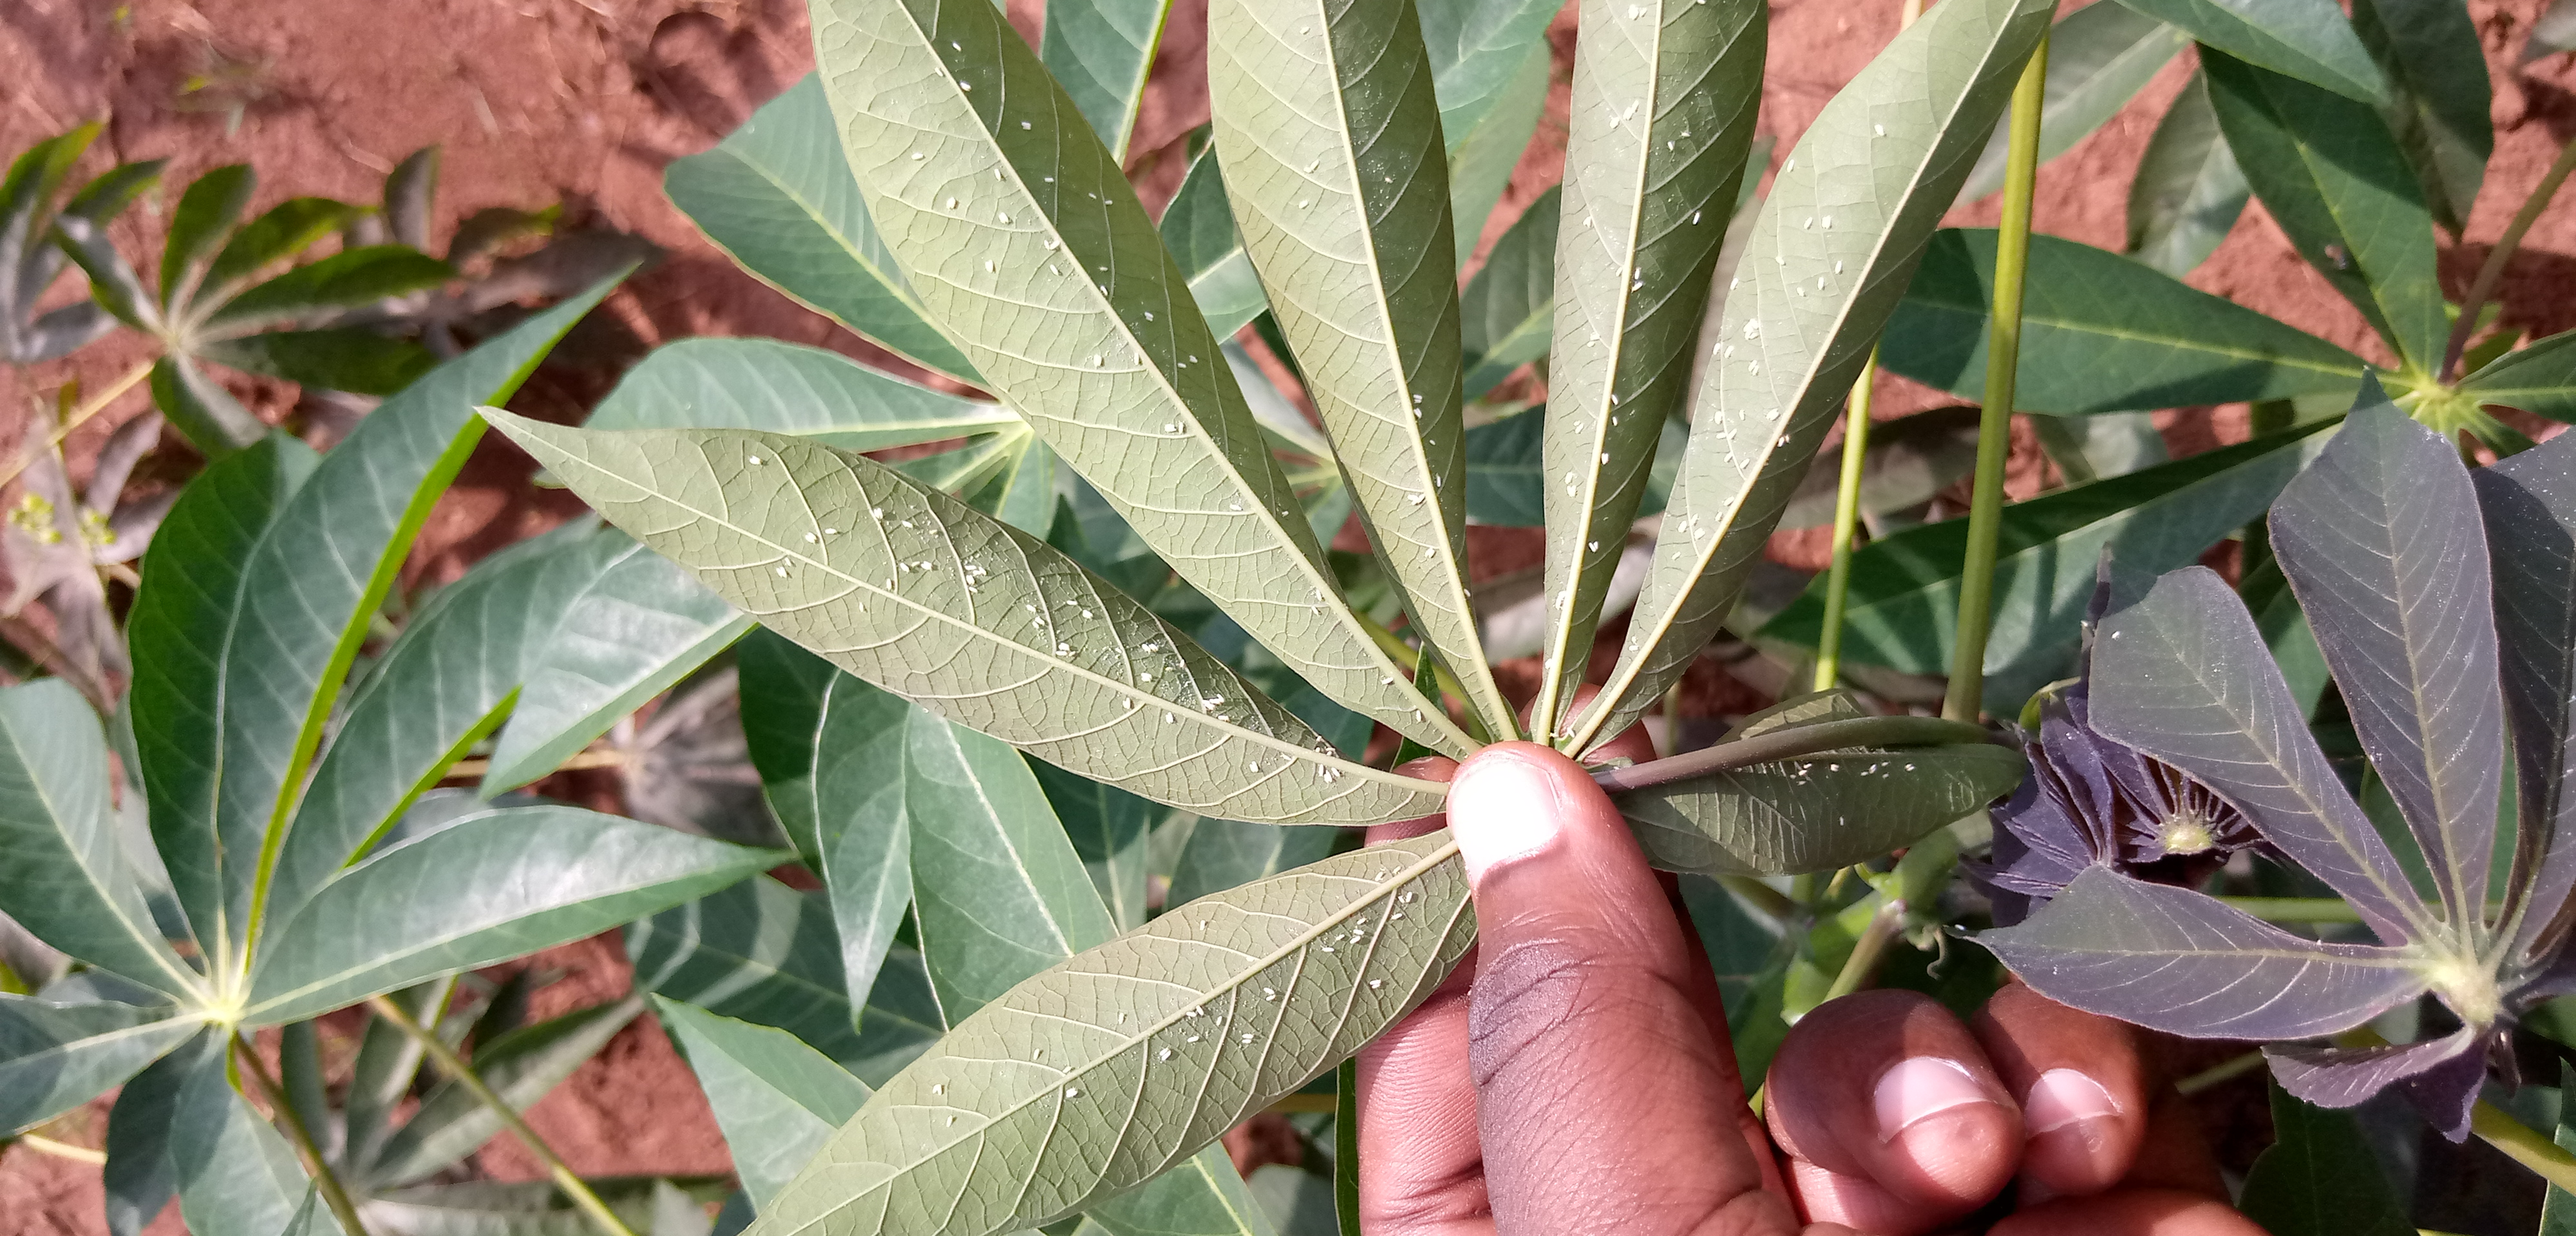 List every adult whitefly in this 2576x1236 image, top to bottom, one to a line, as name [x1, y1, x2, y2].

whitefly [1695, 1, 1707, 6]
whitefly [1627, 4, 1635, 20]
whitefly [1632, 5, 1641, 20]
whitefly [1638, 5, 1648, 18]
whitefly [1298, 24, 1312, 37]
whitefly [951, 41, 964, 53]
whitefly [933, 64, 946, 79]
whitefly [959, 80, 973, 93]
whitefly [1632, 98, 1641, 111]
whitefly [1621, 106, 1633, 123]
whitefly [1607, 115, 1621, 133]
whitefly [1019, 121, 1033, 127]
whitefly [1872, 122, 1888, 138]
whitefly [1021, 126, 1032, 131]
whitefly [1679, 131, 1692, 140]
whitefly [1667, 140, 1675, 153]
whitefly [909, 151, 926, 162]
whitefly [1785, 157, 1796, 174]
whitefly [1310, 158, 1321, 169]
whitefly [992, 165, 1003, 182]
whitefly [1301, 165, 1312, 174]
whitefly [1383, 175, 1396, 186]
whitefly [1042, 176, 1056, 184]
whitefly [1086, 191, 1098, 200]
whitefly [945, 196, 951, 210]
whitefly [951, 196, 956, 210]
whitefly [1103, 198, 1114, 207]
whitefly [1297, 198, 1313, 211]
whitefly [1690, 209, 1703, 226]
whitefly [1001, 211, 1011, 225]
whitefly [998, 214, 1005, 226]
whitefly [1578, 214, 1594, 230]
whitefly [1802, 214, 1814, 230]
whitefly [1820, 214, 1826, 229]
whitefly [1825, 214, 1832, 230]
whitefly [1042, 238, 1050, 252]
whitefly [1050, 238, 1061, 252]
whitefly [1773, 254, 1788, 267]
whitefly [989, 257, 996, 276]
whitefly [983, 259, 989, 274]
whitefly [1832, 259, 1845, 277]
whitefly [1048, 263, 1061, 277]
whitefly [1614, 265, 1624, 277]
whitefly [1097, 265, 1110, 273]
whitefly [1633, 265, 1642, 280]
whitefly [1815, 275, 1826, 292]
whitefly [1728, 276, 1739, 292]
whitefly [1630, 280, 1644, 295]
whitefly [1099, 283, 1110, 298]
whitefly [1795, 285, 1806, 298]
whitefly [1143, 310, 1154, 319]
whitefly [1146, 317, 1155, 323]
whitefly [1750, 317, 1761, 330]
whitefly [1743, 321, 1753, 332]
whitefly [1744, 327, 1754, 341]
whitefly [1749, 331, 1759, 339]
whitefly [1587, 332, 1603, 341]
whitefly [1585, 341, 1596, 349]
whitefly [1711, 341, 1722, 357]
whitefly [1723, 343, 1736, 359]
whitefly [1132, 350, 1141, 366]
whitefly [1092, 353, 1097, 370]
whitefly [1097, 353, 1104, 368]
whitefly [1188, 354, 1197, 359]
whitefly [1188, 358, 1200, 364]
whitefly [1747, 358, 1758, 373]
whitefly [1176, 360, 1188, 370]
whitefly [1752, 364, 1759, 377]
whitefly [1412, 393, 1424, 400]
whitefly [1609, 393, 1620, 407]
whitefly [1412, 398, 1423, 406]
whitefly [1739, 406, 1746, 421]
whitefly [1413, 407, 1424, 420]
whitefly [1765, 407, 1779, 420]
whitefly [1713, 409, 1723, 425]
whitefly [1770, 411, 1781, 422]
whitefly [1611, 414, 1620, 429]
whitefly [1177, 418, 1188, 436]
whitefly [1572, 418, 1582, 427]
whitefly [1573, 422, 1585, 435]
whitefly [1163, 422, 1176, 428]
whitefly [1727, 426, 1738, 440]
whitefly [1163, 427, 1178, 433]
whitefly [1714, 430, 1728, 441]
whitefly [1785, 433, 1792, 445]
whitefly [1777, 435, 1785, 448]
whitefly [1428, 437, 1438, 447]
whitefly [1723, 450, 1734, 464]
whitefly [1601, 452, 1606, 467]
whitefly [1605, 453, 1611, 464]
whitefly [751, 453, 762, 462]
whitefly [748, 457, 761, 466]
whitefly [1739, 457, 1751, 471]
whitefly [1563, 468, 1575, 485]
whitefly [1434, 473, 1444, 490]
whitefly [1571, 483, 1578, 498]
whitefly [1566, 484, 1571, 499]
whitefly [1418, 492, 1426, 503]
whitefly [1406, 492, 1420, 500]
whitefly [1721, 493, 1736, 507]
whitefly [1410, 498, 1419, 507]
whitefly [1227, 501, 1244, 513]
whitefly [876, 506, 885, 521]
whitefly [873, 507, 880, 519]
whitefly [1278, 509, 1293, 520]
whitefly [1714, 510, 1724, 523]
whitefly [1689, 512, 1700, 527]
whitefly [899, 518, 916, 531]
whitefly [1676, 519, 1689, 535]
whitefly [822, 525, 838, 536]
whitefly [1694, 526, 1704, 536]
whitefly [1693, 529, 1706, 542]
whitefly [808, 530, 817, 541]
whitefly [805, 534, 817, 545]
whitefly [1587, 541, 1597, 554]
whitefly [1593, 541, 1600, 550]
whitefly [1423, 545, 1433, 558]
whitefly [1428, 548, 1435, 559]
whitefly [1670, 550, 1683, 563]
whitefly [783, 555, 794, 567]
whitefly [911, 559, 922, 568]
whitefly [898, 559, 910, 574]
whitefly [922, 559, 934, 566]
whitefly [920, 562, 933, 572]
whitefly [963, 564, 978, 571]
whitefly [779, 565, 790, 579]
whitefly [979, 565, 988, 576]
whitefly [775, 566, 782, 579]
whitefly [972, 569, 981, 575]
whitefly [965, 573, 971, 586]
whitefly [969, 573, 976, 586]
whitefly [884, 576, 895, 592]
whitefly [967, 585, 980, 595]
whitefly [1314, 586, 1325, 602]
whitefly [1461, 586, 1472, 599]
whitefly [1557, 589, 1567, 597]
whitefly [1065, 597, 1080, 607]
whitefly [1553, 597, 1563, 612]
whitefly [857, 600, 866, 616]
whitefly [1025, 603, 1037, 613]
whitefly [1310, 604, 1320, 617]
whitefly [1083, 608, 1094, 617]
whitefly [1082, 612, 1091, 621]
whitefly [1034, 615, 1046, 628]
whitefly [1031, 619, 1040, 630]
whitefly [1630, 635, 1640, 644]
whitefly [1148, 641, 1160, 653]
whitefly [1056, 642, 1072, 651]
whitefly [1141, 642, 1151, 656]
whitefly [1627, 645, 1641, 652]
whitefly [1068, 649, 1077, 659]
whitefly [1054, 650, 1068, 657]
whitefly [1544, 656, 1553, 670]
whitefly [1178, 658, 1187, 669]
whitefly [1163, 664, 1175, 674]
whitefly [1140, 670, 1153, 678]
whitefly [1380, 675, 1396, 687]
whitefly [1140, 677, 1151, 683]
whitefly [1217, 691, 1226, 704]
whitefly [1126, 694, 1133, 711]
whitefly [1201, 698, 1211, 704]
whitefly [1209, 698, 1222, 706]
whitefly [1121, 698, 1126, 710]
whitefly [1203, 703, 1215, 712]
whitefly [1414, 707, 1423, 724]
whitefly [1163, 708, 1177, 727]
whitefly [1217, 715, 1231, 722]
whitefly [1565, 725, 1577, 738]
whitefly [1316, 734, 1323, 743]
whitefly [1314, 745, 1321, 753]
whitefly [1325, 747, 1336, 752]
whitefly [1326, 750, 1333, 757]
whitefly [1280, 752, 1293, 762]
whitefly [1252, 760, 1260, 773]
whitefly [1879, 760, 1891, 768]
whitefly [1803, 762, 1813, 769]
whitefly [1904, 762, 1913, 769]
whitefly [1249, 762, 1255, 774]
whitefly [1317, 762, 1325, 778]
whitefly [1830, 763, 1841, 769]
whitefly [1330, 765, 1343, 778]
whitefly [1906, 765, 1916, 773]
whitefly [1830, 767, 1840, 773]
whitefly [1325, 768, 1335, 783]
whitefly [1797, 769, 1808, 776]
whitefly [1323, 773, 1330, 785]
whitefly [1837, 813, 1847, 829]
whitefly [1391, 864, 1402, 876]
whitefly [1374, 870, 1385, 884]
whitefly [1405, 889, 1414, 904]
whitefly [1397, 894, 1405, 904]
whitefly [1389, 912, 1404, 921]
whitefly [1197, 915, 1208, 933]
whitefly [1356, 915, 1368, 925]
whitefly [1352, 927, 1365, 935]
whitefly [1334, 932, 1347, 942]
whitefly [1348, 934, 1363, 946]
whitefly [1319, 944, 1337, 955]
whitefly [1244, 955, 1256, 964]
whitefly [1368, 978, 1383, 984]
whitefly [1370, 983, 1381, 989]
whitefly [1262, 986, 1276, 995]
whitefly [1265, 994, 1278, 1003]
whitefly [1194, 1004, 1207, 1016]
whitefly [1117, 1008, 1126, 1026]
whitefly [1184, 1010, 1197, 1018]
whitefly [1215, 1014, 1224, 1027]
whitefly [1240, 1033, 1256, 1038]
whitefly [1186, 1034, 1202, 1044]
whitefly [1240, 1039, 1255, 1045]
whitefly [1032, 1045, 1041, 1062]
whitefly [1157, 1045, 1170, 1057]
whitefly [1160, 1049, 1172, 1062]
whitefly [1061, 1064, 1074, 1076]
whitefly [937, 1081, 944, 1097]
whitefly [931, 1082, 937, 1096]
whitefly [1066, 1086, 1076, 1094]
whitefly [1065, 1089, 1079, 1100]
whitefly [945, 1112, 954, 1129]